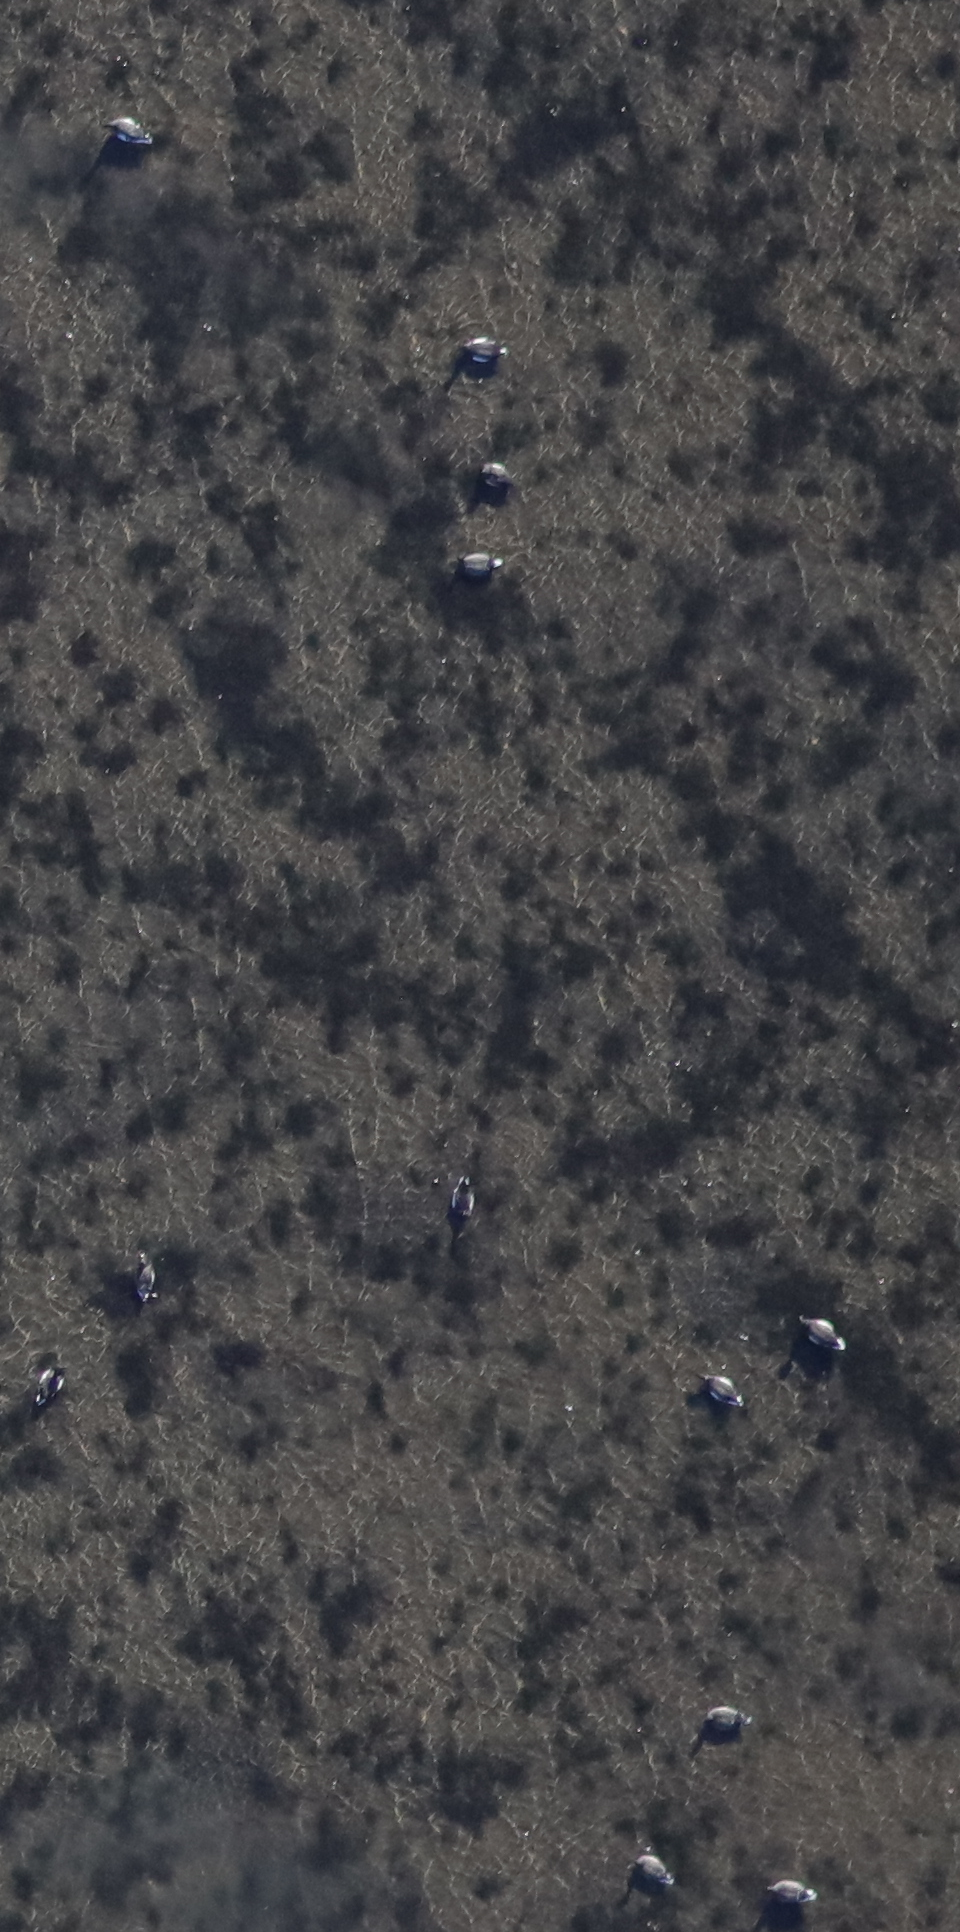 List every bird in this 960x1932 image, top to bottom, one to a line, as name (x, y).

brant (131, 130)
brant (484, 351)
brant (498, 473)
brant (480, 563)
brant (463, 1198)
brant (145, 1281)
brant (823, 1333)
brant (52, 1385)
brant (723, 1389)
brant (721, 1722)
brant (654, 1868)
brant (792, 1890)